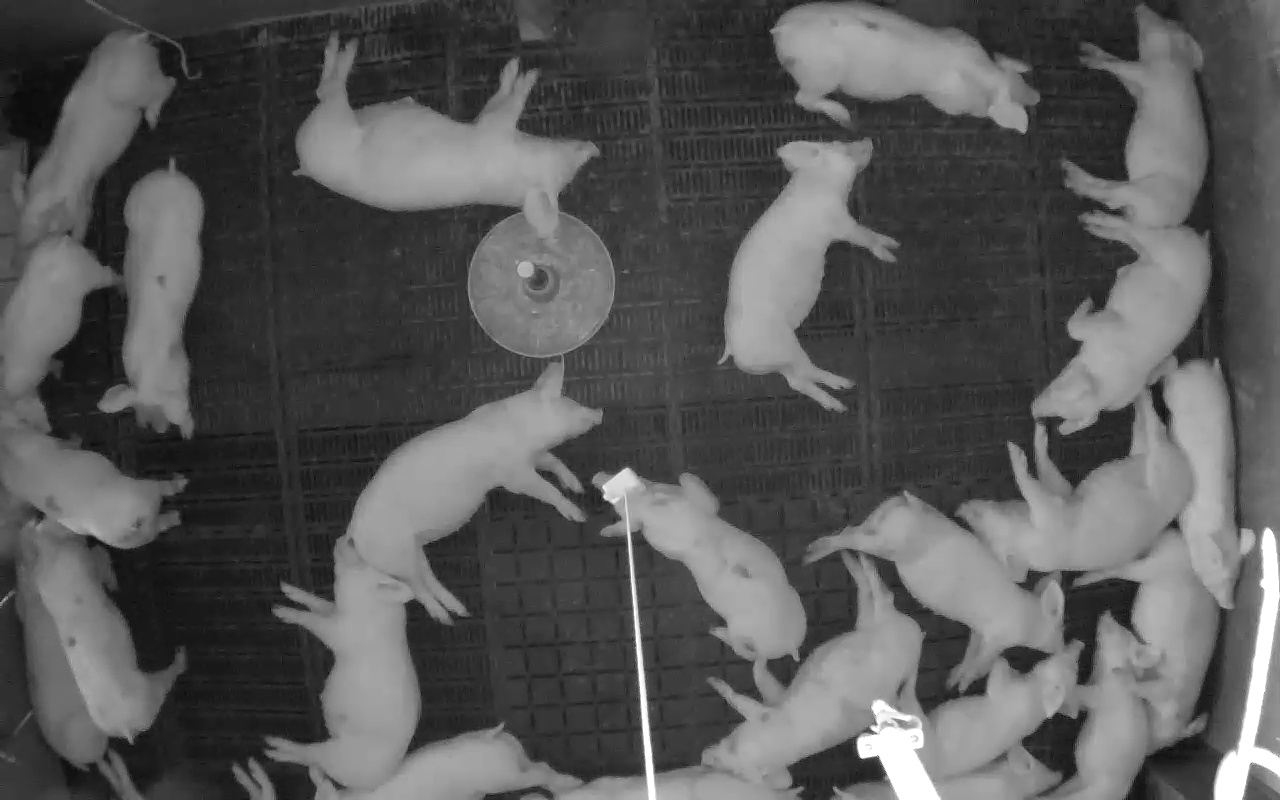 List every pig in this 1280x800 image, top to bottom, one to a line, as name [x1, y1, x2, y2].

pig [770, 3, 1042, 135]
pig [1060, 6, 1210, 228]
pig [7, 29, 176, 272]
pig [287, 38, 604, 239]
pig [716, 135, 898, 414]
pig [95, 160, 207, 438]
pig [1030, 211, 1213, 435]
pig [1, 232, 124, 434]
pig [1146, 356, 1258, 612]
pig [342, 362, 604, 627]
pig [951, 383, 1195, 582]
pig [0, 410, 193, 550]
pig [587, 469, 806, 664]
pig [804, 489, 1066, 695]
pig [18, 516, 193, 745]
pig [1073, 529, 1224, 758]
pig [265, 536, 423, 789]
pig [691, 550, 926, 789]
pig [9, 556, 108, 772]
pig [1044, 609, 1164, 799]
pig [900, 638, 1086, 780]
pig [308, 722, 585, 800]
pig [831, 743, 1064, 799]
pig [556, 764, 807, 799]